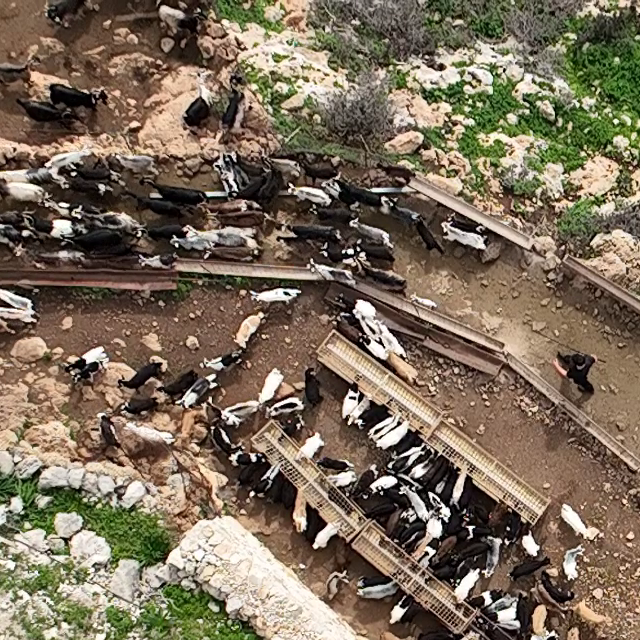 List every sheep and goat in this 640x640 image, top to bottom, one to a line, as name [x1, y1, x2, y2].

goat [48, 0, 85, 24]
goat [156, 0, 200, 30]
goat [0, 56, 40, 88]
goat [182, 71, 215, 135]
goat [221, 75, 246, 132]
goat [48, 83, 109, 110]
goat [15, 98, 81, 122]
goat [45, 146, 91, 171]
goat [227, 153, 251, 189]
goat [233, 153, 266, 175]
goat [114, 154, 160, 175]
goat [213, 155, 238, 193]
goat [260, 155, 302, 177]
goat [299, 156, 341, 178]
goat [257, 157, 284, 206]
goat [376, 162, 416, 184]
goat [69, 163, 126, 186]
goat [0, 166, 54, 184]
goat [139, 176, 208, 203]
goat [230, 177, 266, 199]
goat [330, 177, 390, 213]
goat [0, 178, 45, 202]
goat [60, 178, 113, 197]
goat [321, 182, 360, 210]
goat [286, 183, 331, 207]
goat [45, 193, 109, 222]
goat [138, 198, 185, 217]
goat [198, 198, 261, 211]
goat [387, 198, 418, 224]
goat [310, 204, 354, 225]
goat [73, 206, 136, 230]
goat [0, 210, 20, 226]
goat [20, 210, 74, 237]
goat [205, 211, 270, 226]
goat [445, 214, 486, 234]
goat [415, 215, 445, 254]
goat [0, 218, 23, 248]
goat [347, 218, 394, 248]
goat [278, 221, 341, 239]
goat [133, 223, 187, 239]
goat [441, 223, 487, 250]
goat [185, 226, 258, 248]
goat [60, 230, 125, 246]
goat [170, 235, 214, 250]
goat [275, 235, 314, 249]
goat [354, 238, 394, 261]
goat [204, 242, 254, 261]
goat [317, 243, 355, 261]
goat [36, 251, 85, 263]
goat [138, 254, 178, 270]
goat [307, 258, 356, 287]
goat [346, 258, 405, 290]
goat [0, 284, 33, 310]
goat [249, 288, 301, 302]
goat [337, 290, 377, 320]
goat [409, 294, 438, 309]
goat [0, 303, 37, 323]
goat [0, 309, 15, 334]
goat [234, 312, 263, 349]
goat [355, 312, 380, 341]
goat [336, 319, 363, 343]
goat [373, 320, 405, 356]
goat [358, 333, 386, 360]
goat [64, 347, 105, 376]
goat [199, 348, 242, 372]
goat [386, 348, 415, 382]
goat [74, 358, 108, 385]
goat [117, 362, 162, 395]
goat [304, 365, 324, 406]
goat [260, 368, 284, 403]
goat [158, 369, 196, 394]
goat [341, 373, 362, 419]
goat [176, 374, 217, 407]
goat [348, 392, 372, 425]
goat [121, 397, 158, 414]
goat [264, 397, 304, 418]
goat [355, 399, 391, 429]
goat [224, 400, 259, 418]
goat [202, 401, 242, 425]
goat [180, 409, 197, 441]
goat [366, 409, 403, 438]
goat [96, 412, 120, 448]
goat [277, 412, 304, 441]
goat [364, 413, 391, 431]
goat [376, 414, 412, 449]
goat [124, 422, 175, 445]
goat [388, 425, 424, 455]
goat [210, 426, 246, 452]
goat [294, 432, 325, 458]
goat [121, 435, 168, 456]
goat [388, 443, 427, 470]
goat [420, 445, 447, 483]
goat [425, 448, 454, 490]
goat [409, 450, 439, 477]
goat [228, 452, 269, 463]
goat [317, 457, 355, 470]
goat [237, 460, 265, 484]
goat [248, 460, 286, 496]
goat [437, 460, 455, 493]
goat [248, 462, 270, 486]
goat [451, 463, 468, 505]
goat [353, 464, 377, 497]
goat [283, 467, 296, 508]
goat [438, 467, 460, 502]
goat [461, 467, 475, 508]
goat [384, 468, 423, 491]
goat [267, 469, 285, 502]
goat [321, 472, 357, 488]
goat [361, 477, 396, 498]
goat [293, 485, 307, 532]
goat [400, 485, 428, 521]
goat [327, 486, 351, 514]
goat [412, 486, 449, 520]
goat [489, 492, 509, 532]
goat [561, 501, 591, 541]
goat [305, 502, 324, 542]
goat [357, 502, 398, 520]
goat [444, 502, 462, 534]
goat [462, 503, 488, 524]
goat [504, 503, 524, 544]
goat [379, 508, 401, 546]
goat [384, 508, 417, 545]
goat [503, 515, 536, 562]
goat [427, 518, 442, 538]
goat [394, 520, 426, 551]
goat [313, 521, 342, 548]
goat [335, 523, 348, 568]
goat [457, 524, 494, 543]
goat [522, 529, 540, 556]
goat [394, 531, 426, 556]
goat [411, 533, 431, 559]
goat [430, 536, 457, 568]
goat [482, 537, 503, 579]
goat [411, 540, 438, 570]
goat [455, 542, 491, 564]
goat [564, 545, 584, 581]
goat [436, 551, 452, 570]
goat [506, 556, 550, 579]
goat [450, 558, 472, 587]
goat [423, 565, 453, 582]
goat [357, 568, 401, 588]
goat [453, 568, 479, 603]
goat [322, 570, 349, 600]
goat [357, 572, 405, 598]
goat [540, 572, 574, 600]
goat [531, 579, 569, 618]
goat [388, 584, 424, 625]
goat [461, 588, 503, 612]
goat [517, 591, 533, 637]
goat [480, 593, 518, 615]
goat [575, 599, 612, 624]
goat [475, 602, 517, 622]
goat [400, 605, 422, 625]
goat [533, 605, 550, 634]
goat [474, 614, 512, 639]
goat [492, 621, 521, 629]
goat [559, 627, 580, 639]
goat [522, 629, 547, 639]
goat [418, 631, 457, 639]
goat [436, 631, 472, 639]
goat [530, 631, 558, 639]
goat [378, 632, 415, 639]
goat [447, 634, 480, 639]